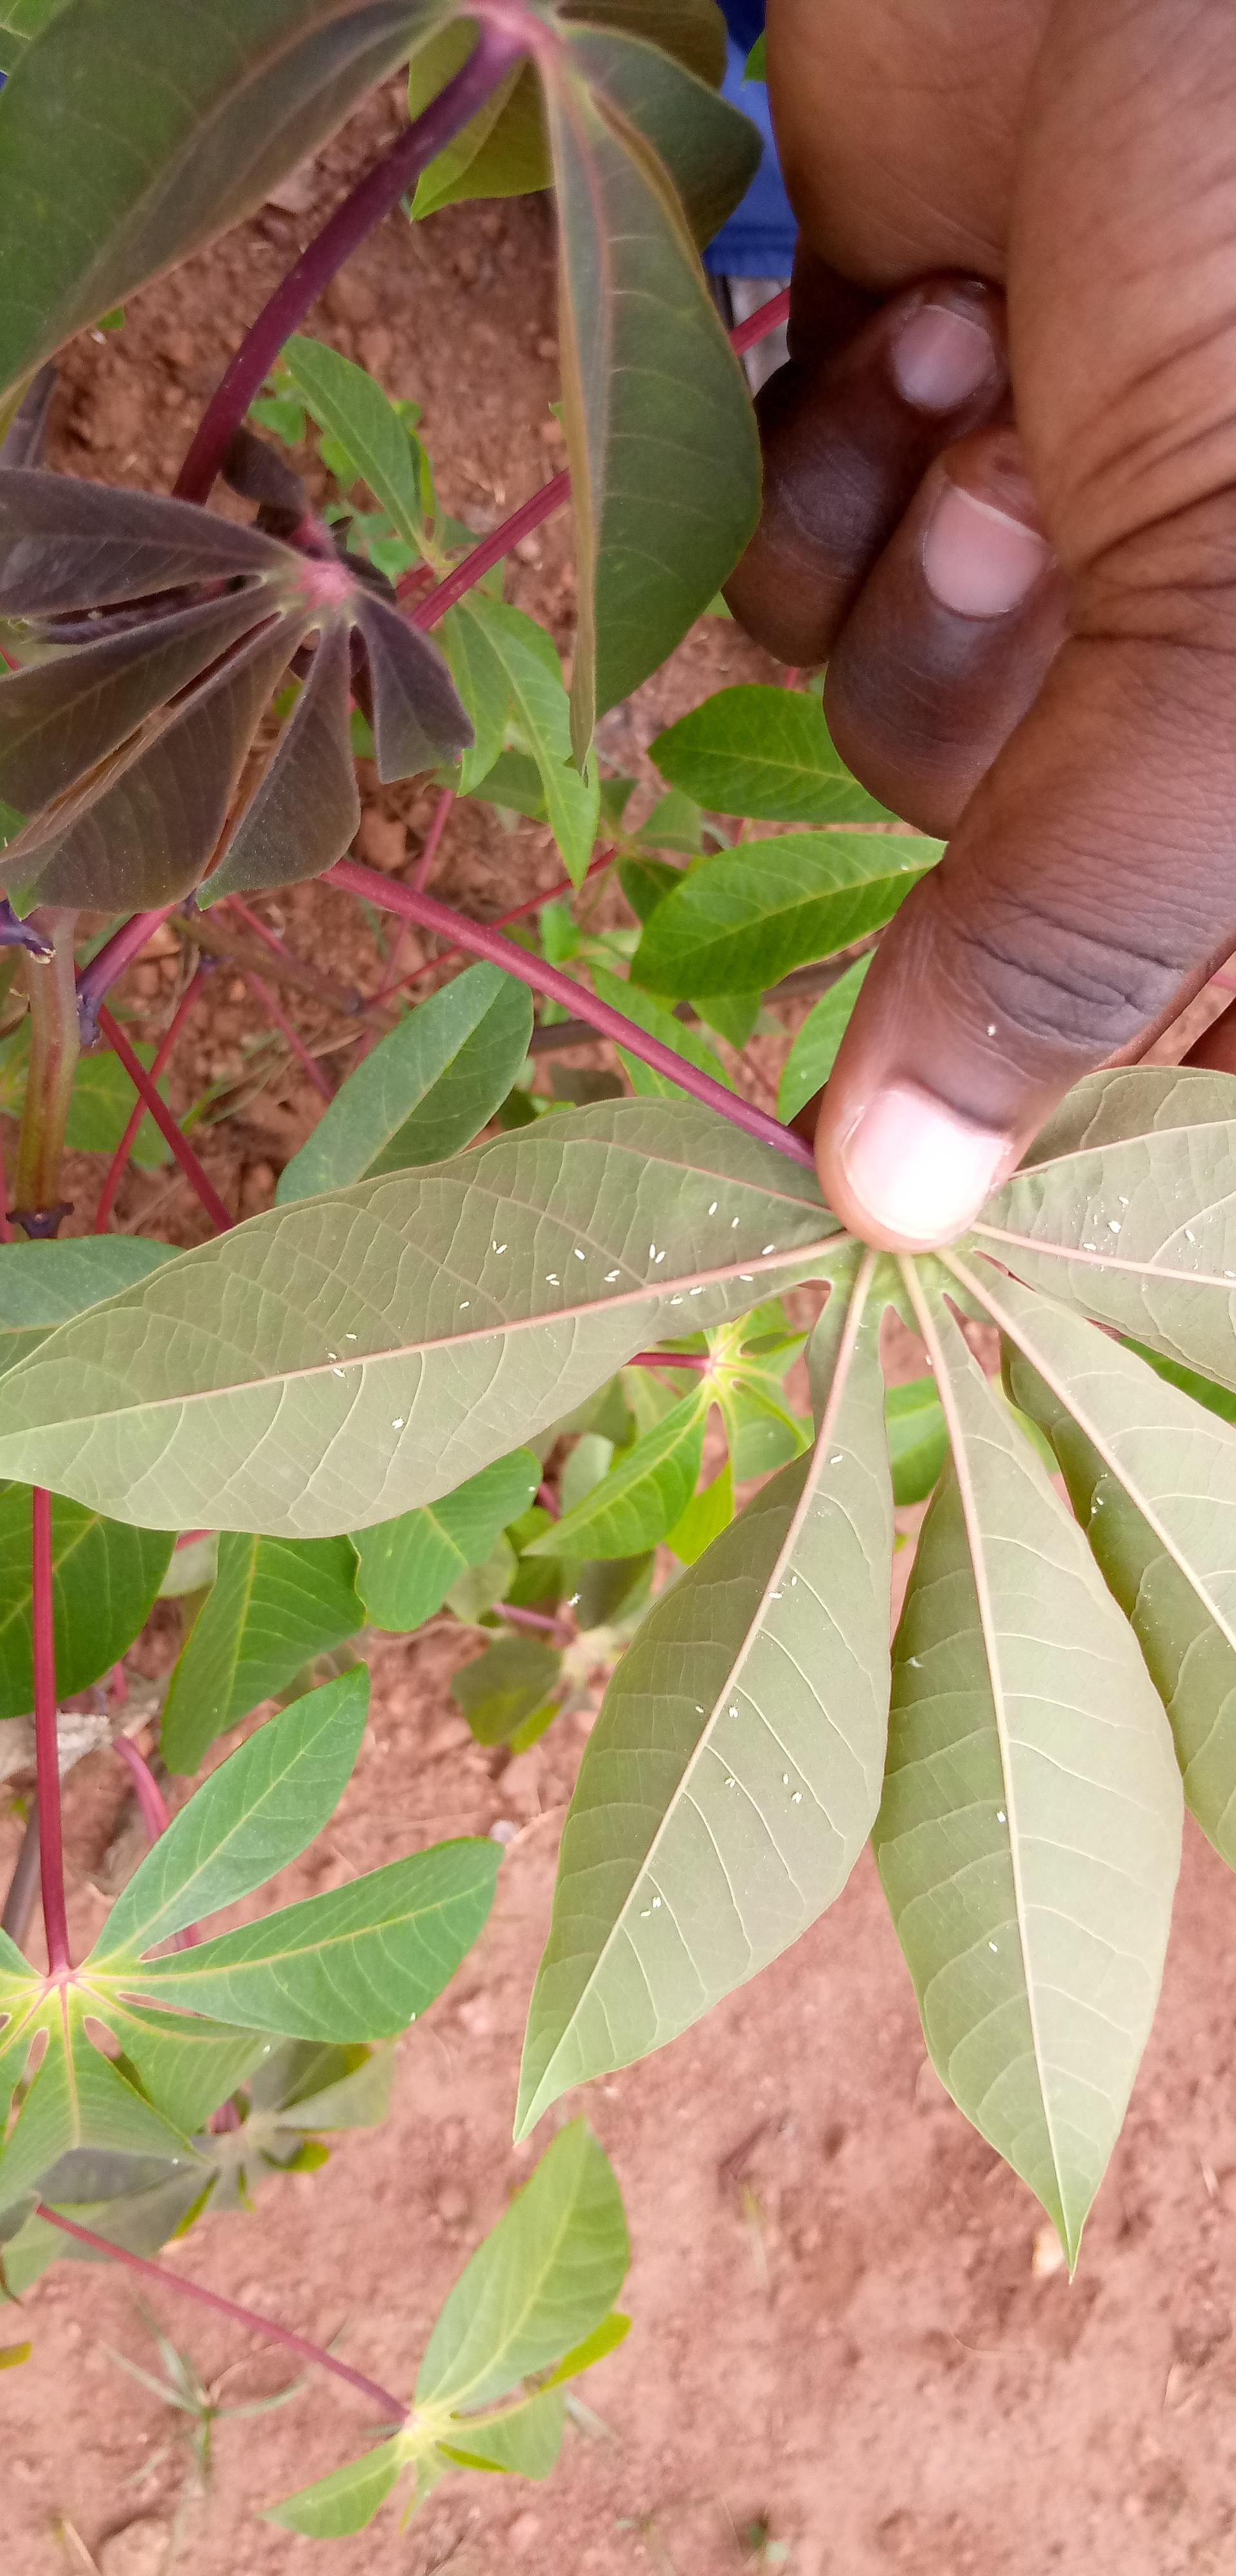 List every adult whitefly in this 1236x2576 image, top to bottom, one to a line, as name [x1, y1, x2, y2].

whitefly [1116, 1195, 1130, 1206]
whitefly [707, 1200, 720, 1217]
whitefly [729, 1215, 742, 1231]
whitefly [1110, 1220, 1122, 1231]
whitefly [1107, 1222, 1119, 1235]
whitefly [1183, 1227, 1199, 1244]
whitefly [491, 1238, 498, 1252]
whitefly [648, 1242, 656, 1260]
whitefly [1081, 1242, 1098, 1252]
whitefly [758, 1243, 777, 1257]
whitefly [496, 1244, 508, 1255]
whitefly [573, 1247, 586, 1262]
whitefly [655, 1249, 667, 1265]
whitefly [606, 1268, 621, 1278]
whitefly [1222, 1268, 1236, 1281]
whitefly [544, 1272, 557, 1281]
whitefly [737, 1274, 755, 1283]
whitefly [602, 1276, 616, 1283]
whitefly [548, 1280, 561, 1287]
whitefly [686, 1285, 705, 1297]
whitefly [668, 1294, 684, 1307]
whitefly [456, 1299, 471, 1311]
whitefly [344, 1332, 359, 1341]
whitefly [326, 1351, 338, 1361]
whitefly [924, 1353, 933, 1367]
whitefly [332, 1367, 346, 1379]
whitefly [391, 1417, 404, 1426]
whitefly [395, 1421, 404, 1430]
whitefly [828, 1453, 845, 1466]
whitefly [525, 1484, 539, 1496]
whitefly [1094, 1495, 1105, 1508]
whitefly [1089, 1505, 1098, 1515]
whitefly [790, 1575, 799, 1588]
whitefly [563, 1589, 583, 1613]
whitefly [766, 1590, 784, 1600]
whitefly [693, 1704, 706, 1714]
whitefly [732, 1705, 739, 1719]
whitefly [729, 1706, 733, 1718]
whitefly [782, 1770, 791, 1786]
whitefly [724, 1777, 733, 1786]
whitefly [729, 1779, 736, 1790]
whitefly [791, 1792, 800, 1801]
whitefly [795, 1792, 803, 1804]
whitefly [998, 1810, 1006, 1823]
whitefly [995, 1812, 1002, 1824]
whitefly [656, 1895, 662, 1909]
whitefly [651, 1896, 657, 1909]
whitefly [639, 1909, 651, 1918]
whitefly [986, 1940, 999, 1955]
whitefly [408, 2009, 418, 2025]